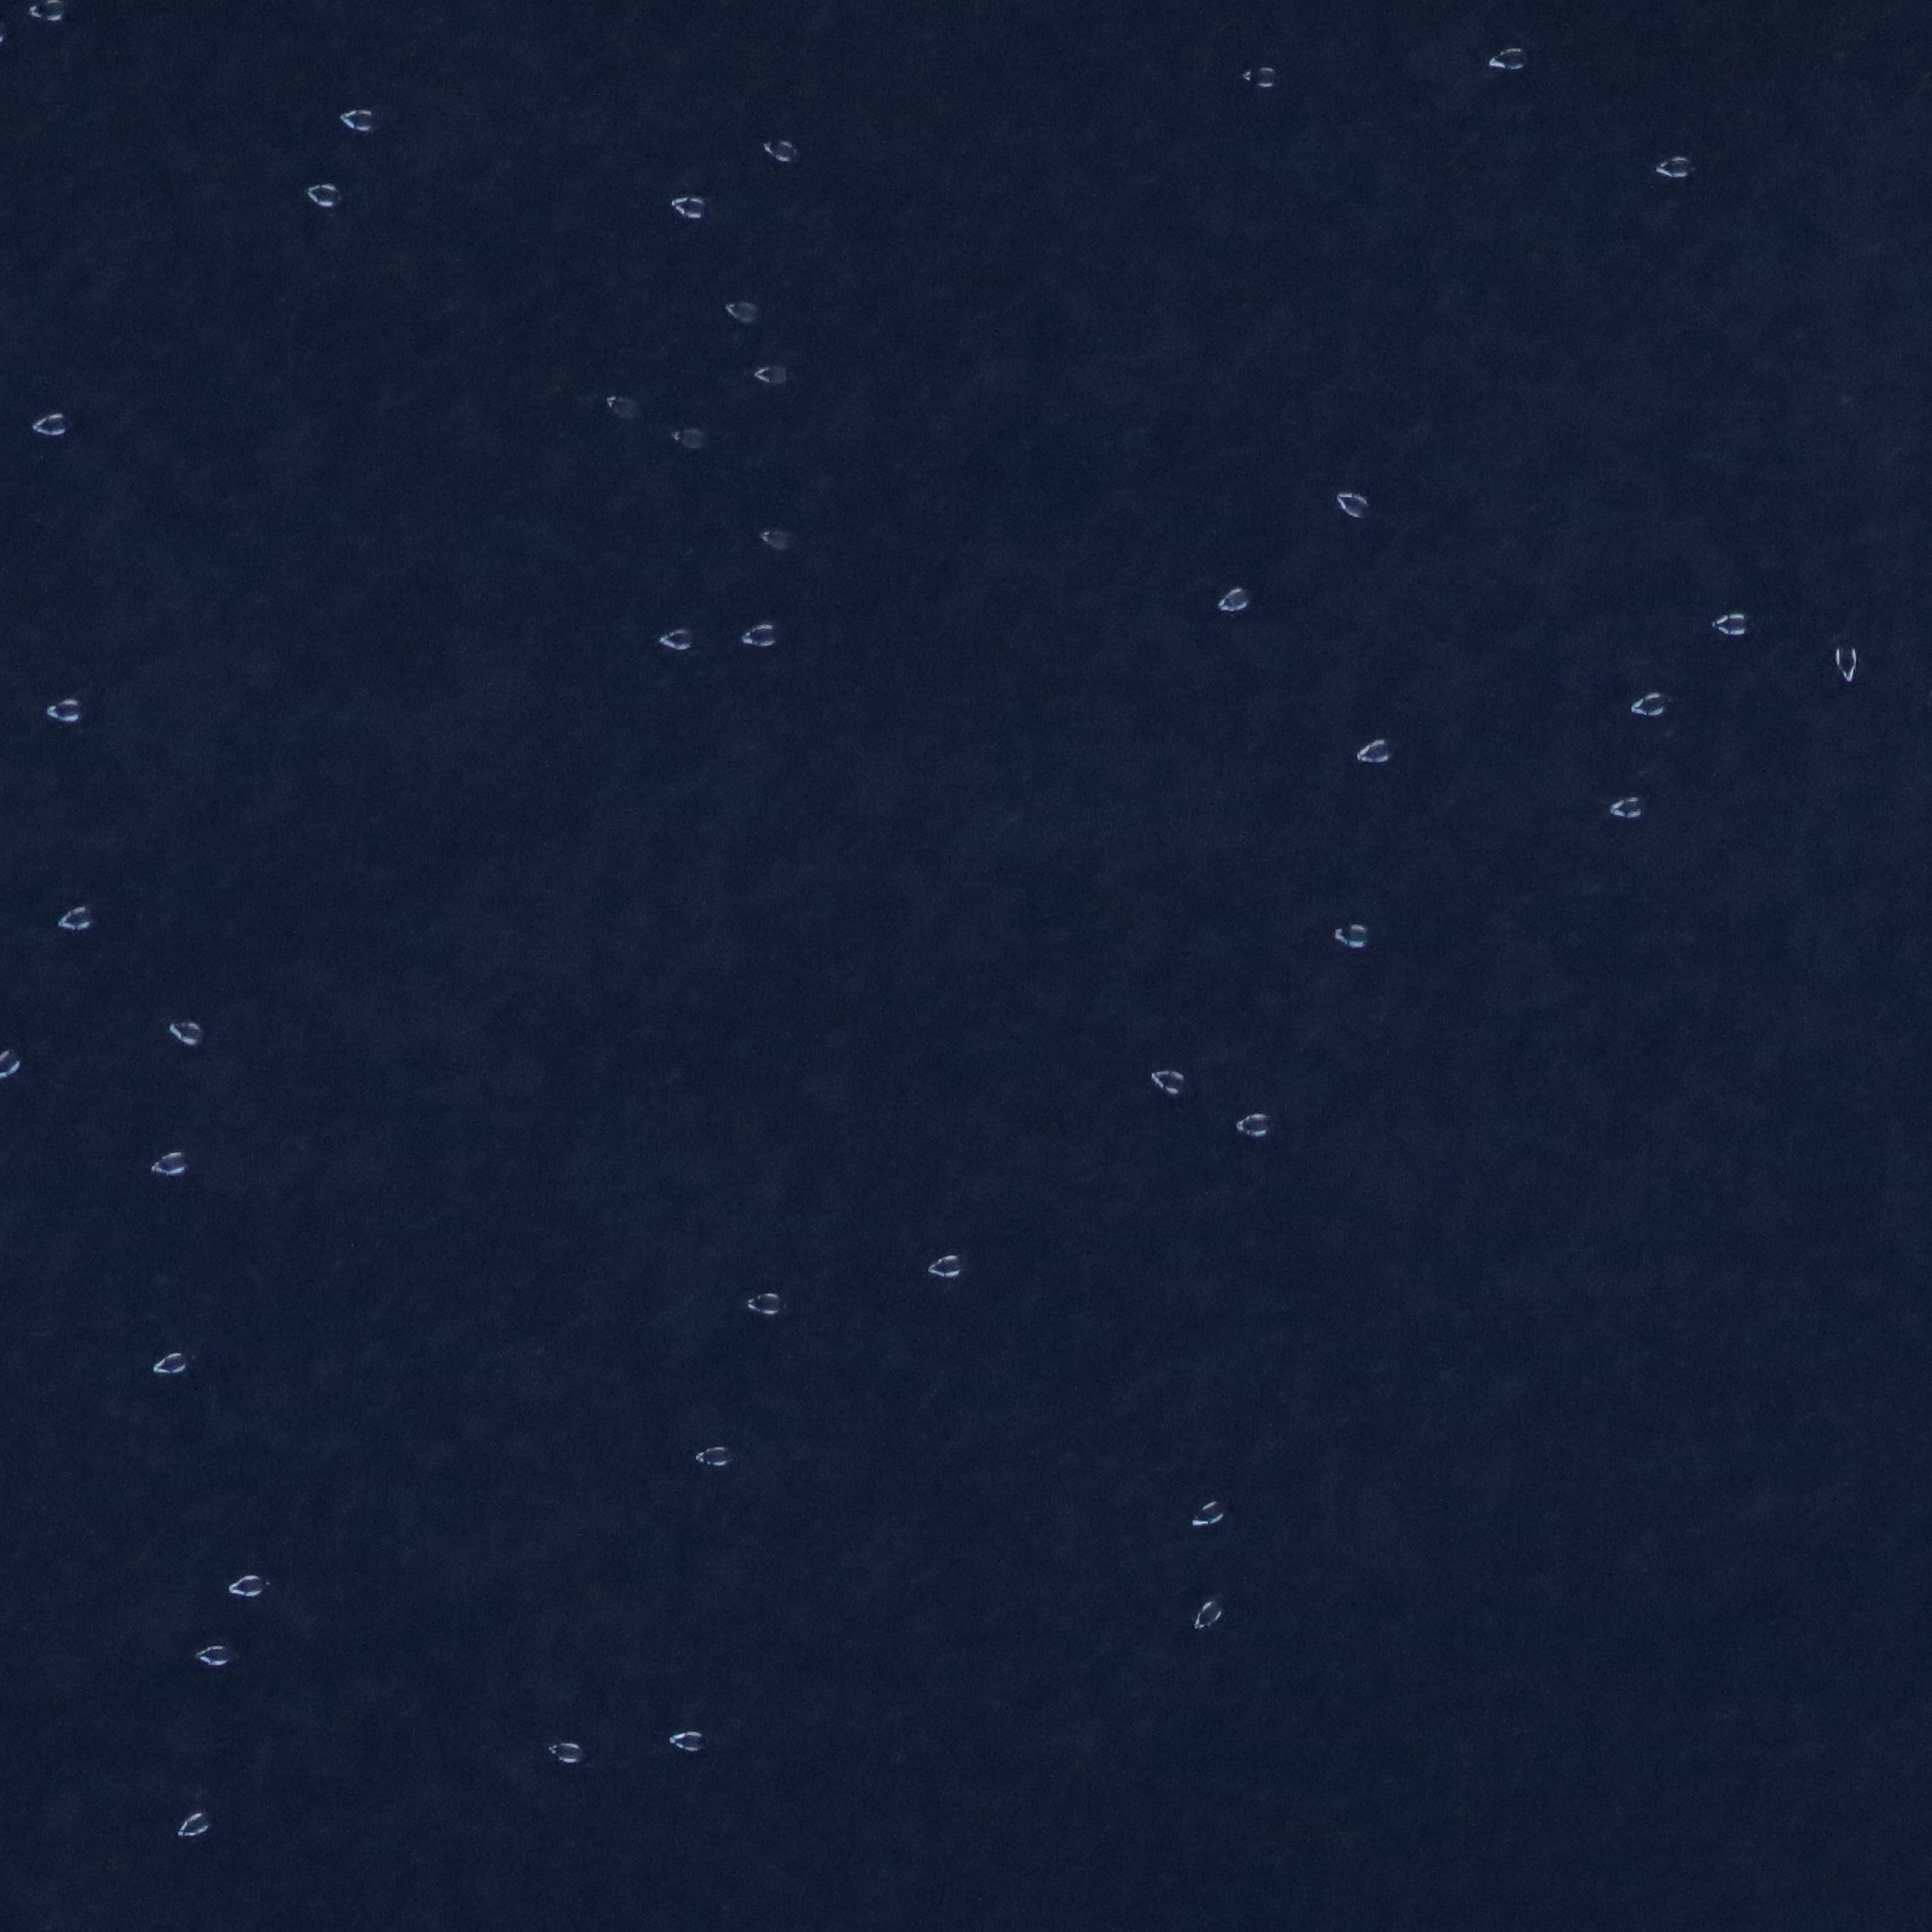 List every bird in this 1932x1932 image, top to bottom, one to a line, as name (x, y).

brant (51, 8)
brant (1510, 61)
brant (1261, 78)
brant (362, 121)
brant (781, 152)
brant (1677, 167)
brant (326, 196)
brant (692, 207)
brant (740, 310)
brant (775, 375)
brant (625, 405)
brant (53, 426)
brant (692, 439)
brant (1355, 505)
brant (778, 538)
brant (1233, 599)
brant (1735, 625)
brant (761, 636)
brant (680, 638)
brant (1845, 658)
brant (1652, 705)
brant (68, 712)
brant (1375, 753)
brant (1628, 809)
brant (77, 917)
brant (1354, 935)
brant (189, 1032)
brant (7, 1063)
brant (1170, 1080)
brant (1256, 1126)
brant (173, 1163)
brant (949, 1264)
brant (767, 1305)
brant (174, 1364)
brant (716, 1457)
brant (1211, 1513)
brant (250, 1586)
brant (1210, 1614)
brant (218, 1657)
brant (691, 1742)
brant (567, 1752)
brant (194, 1824)